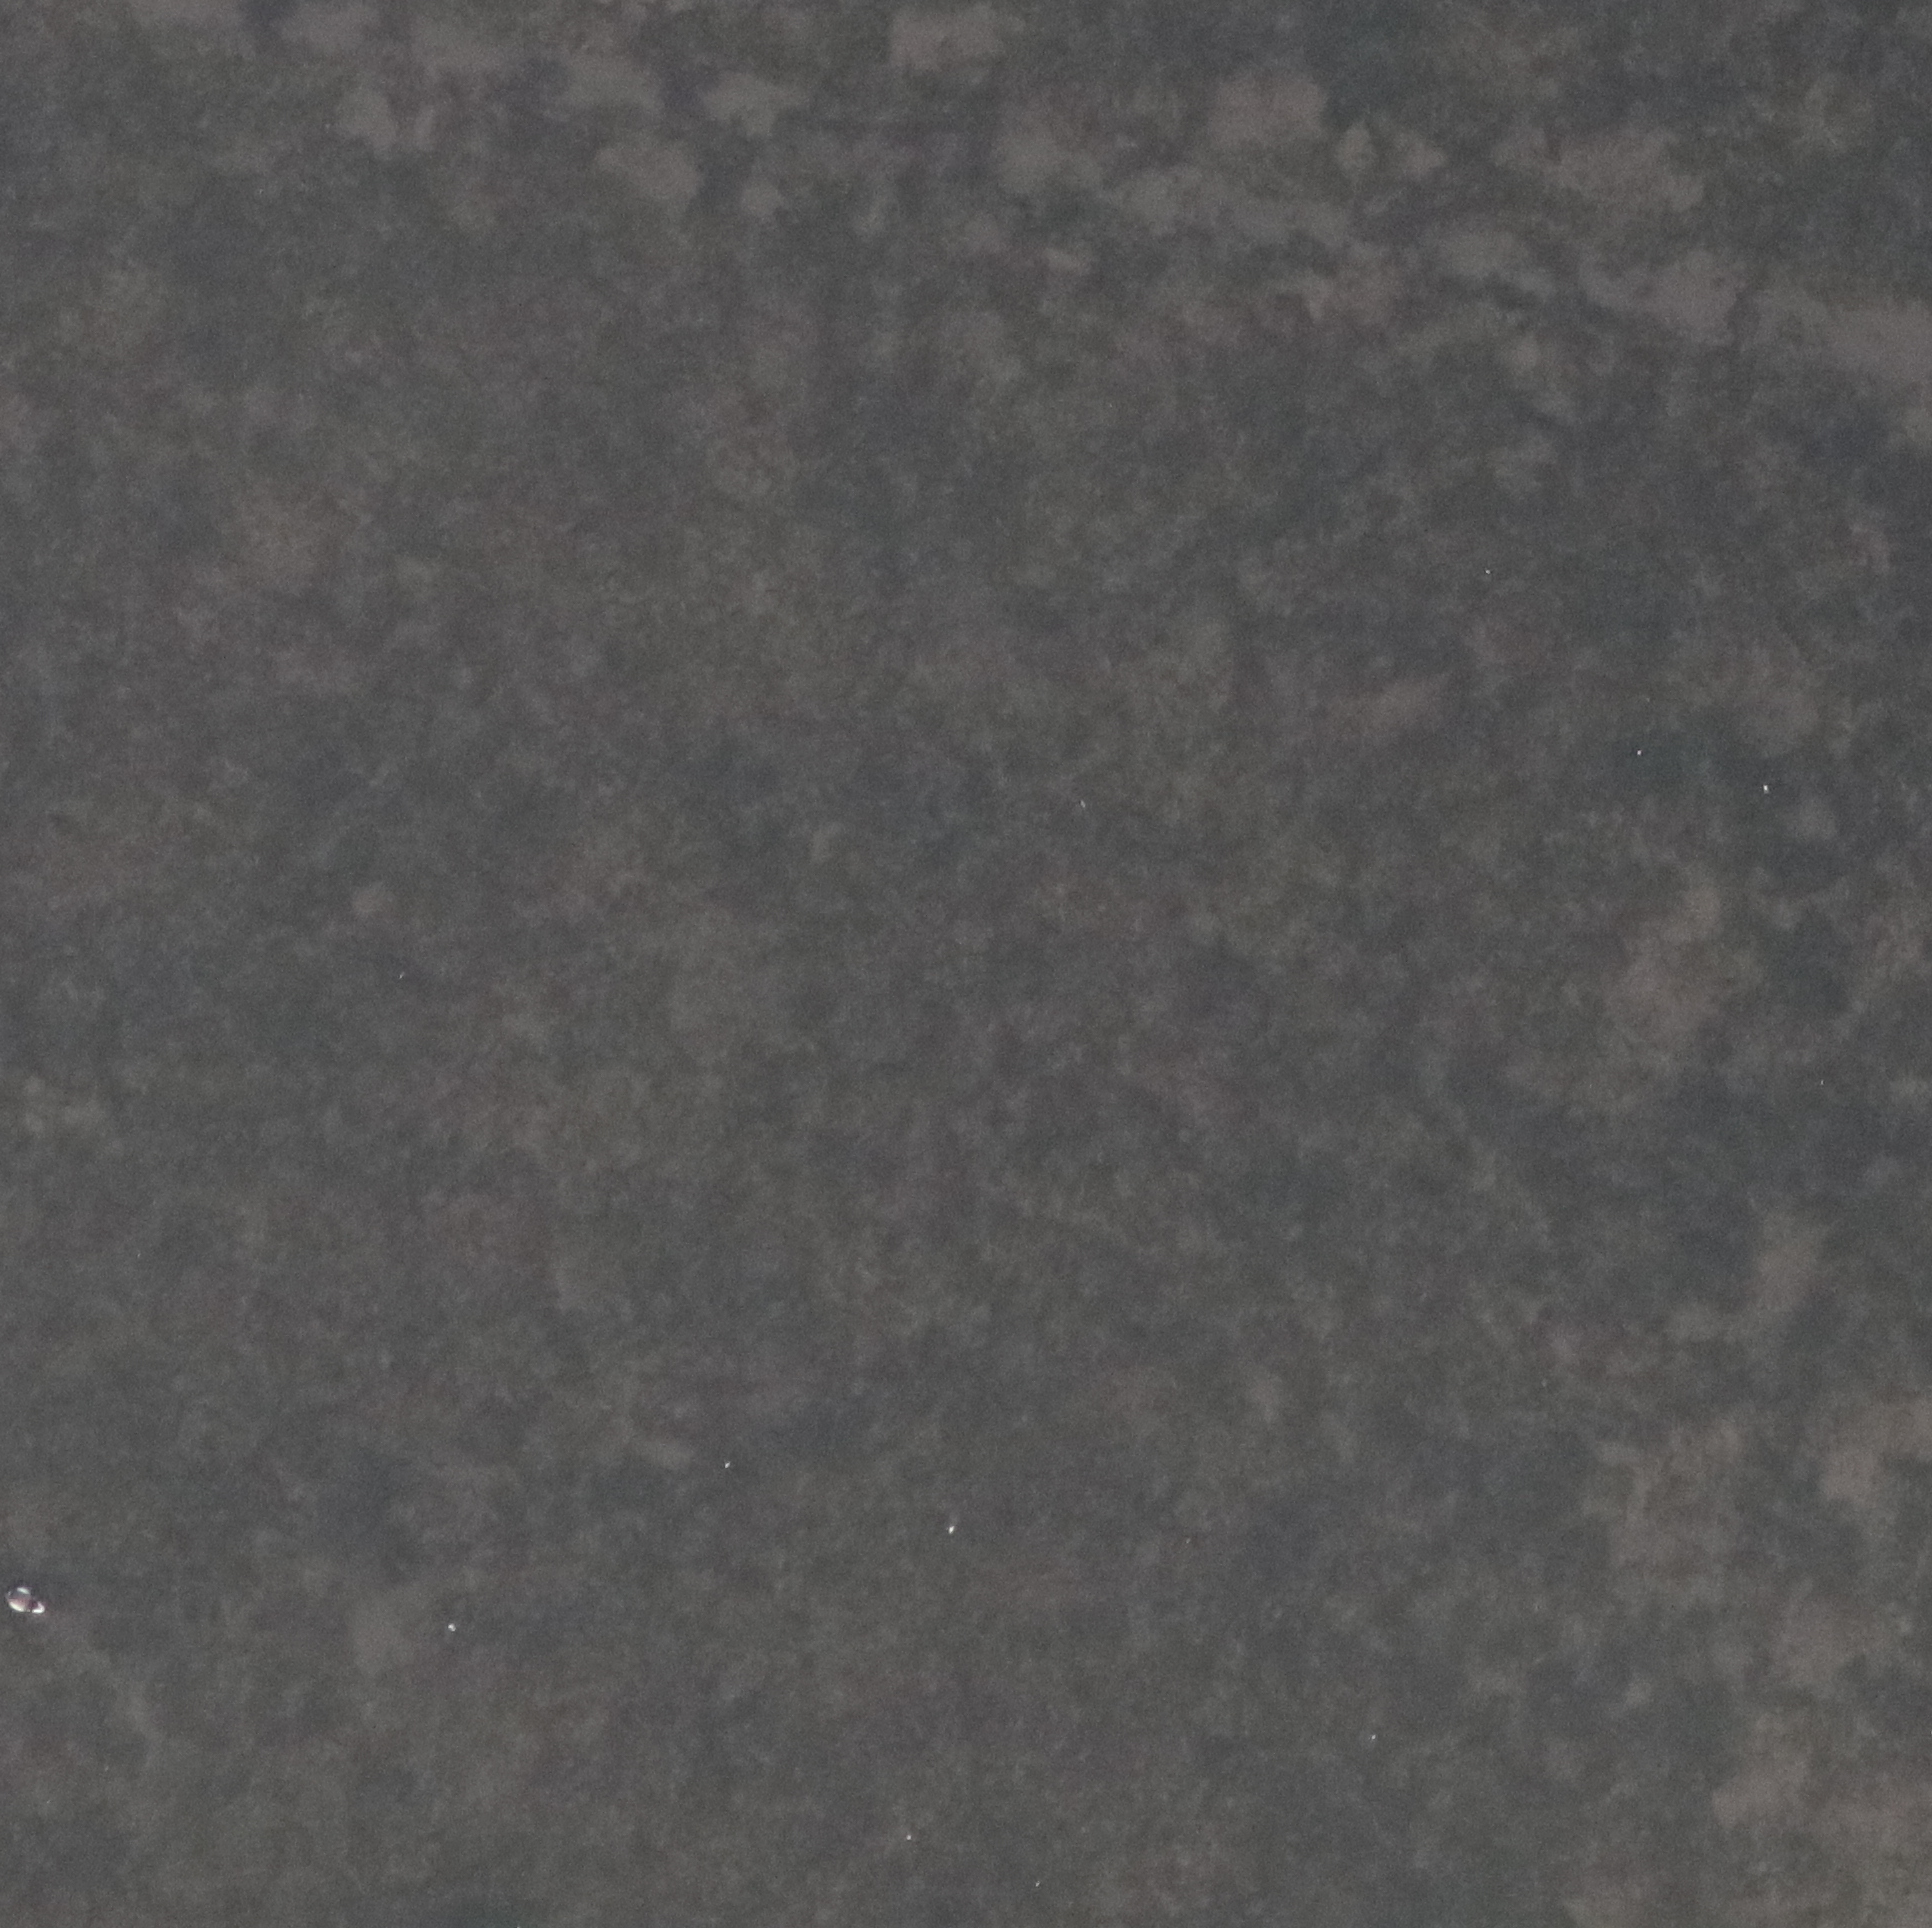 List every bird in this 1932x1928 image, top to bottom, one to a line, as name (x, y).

brant (24, 1601)